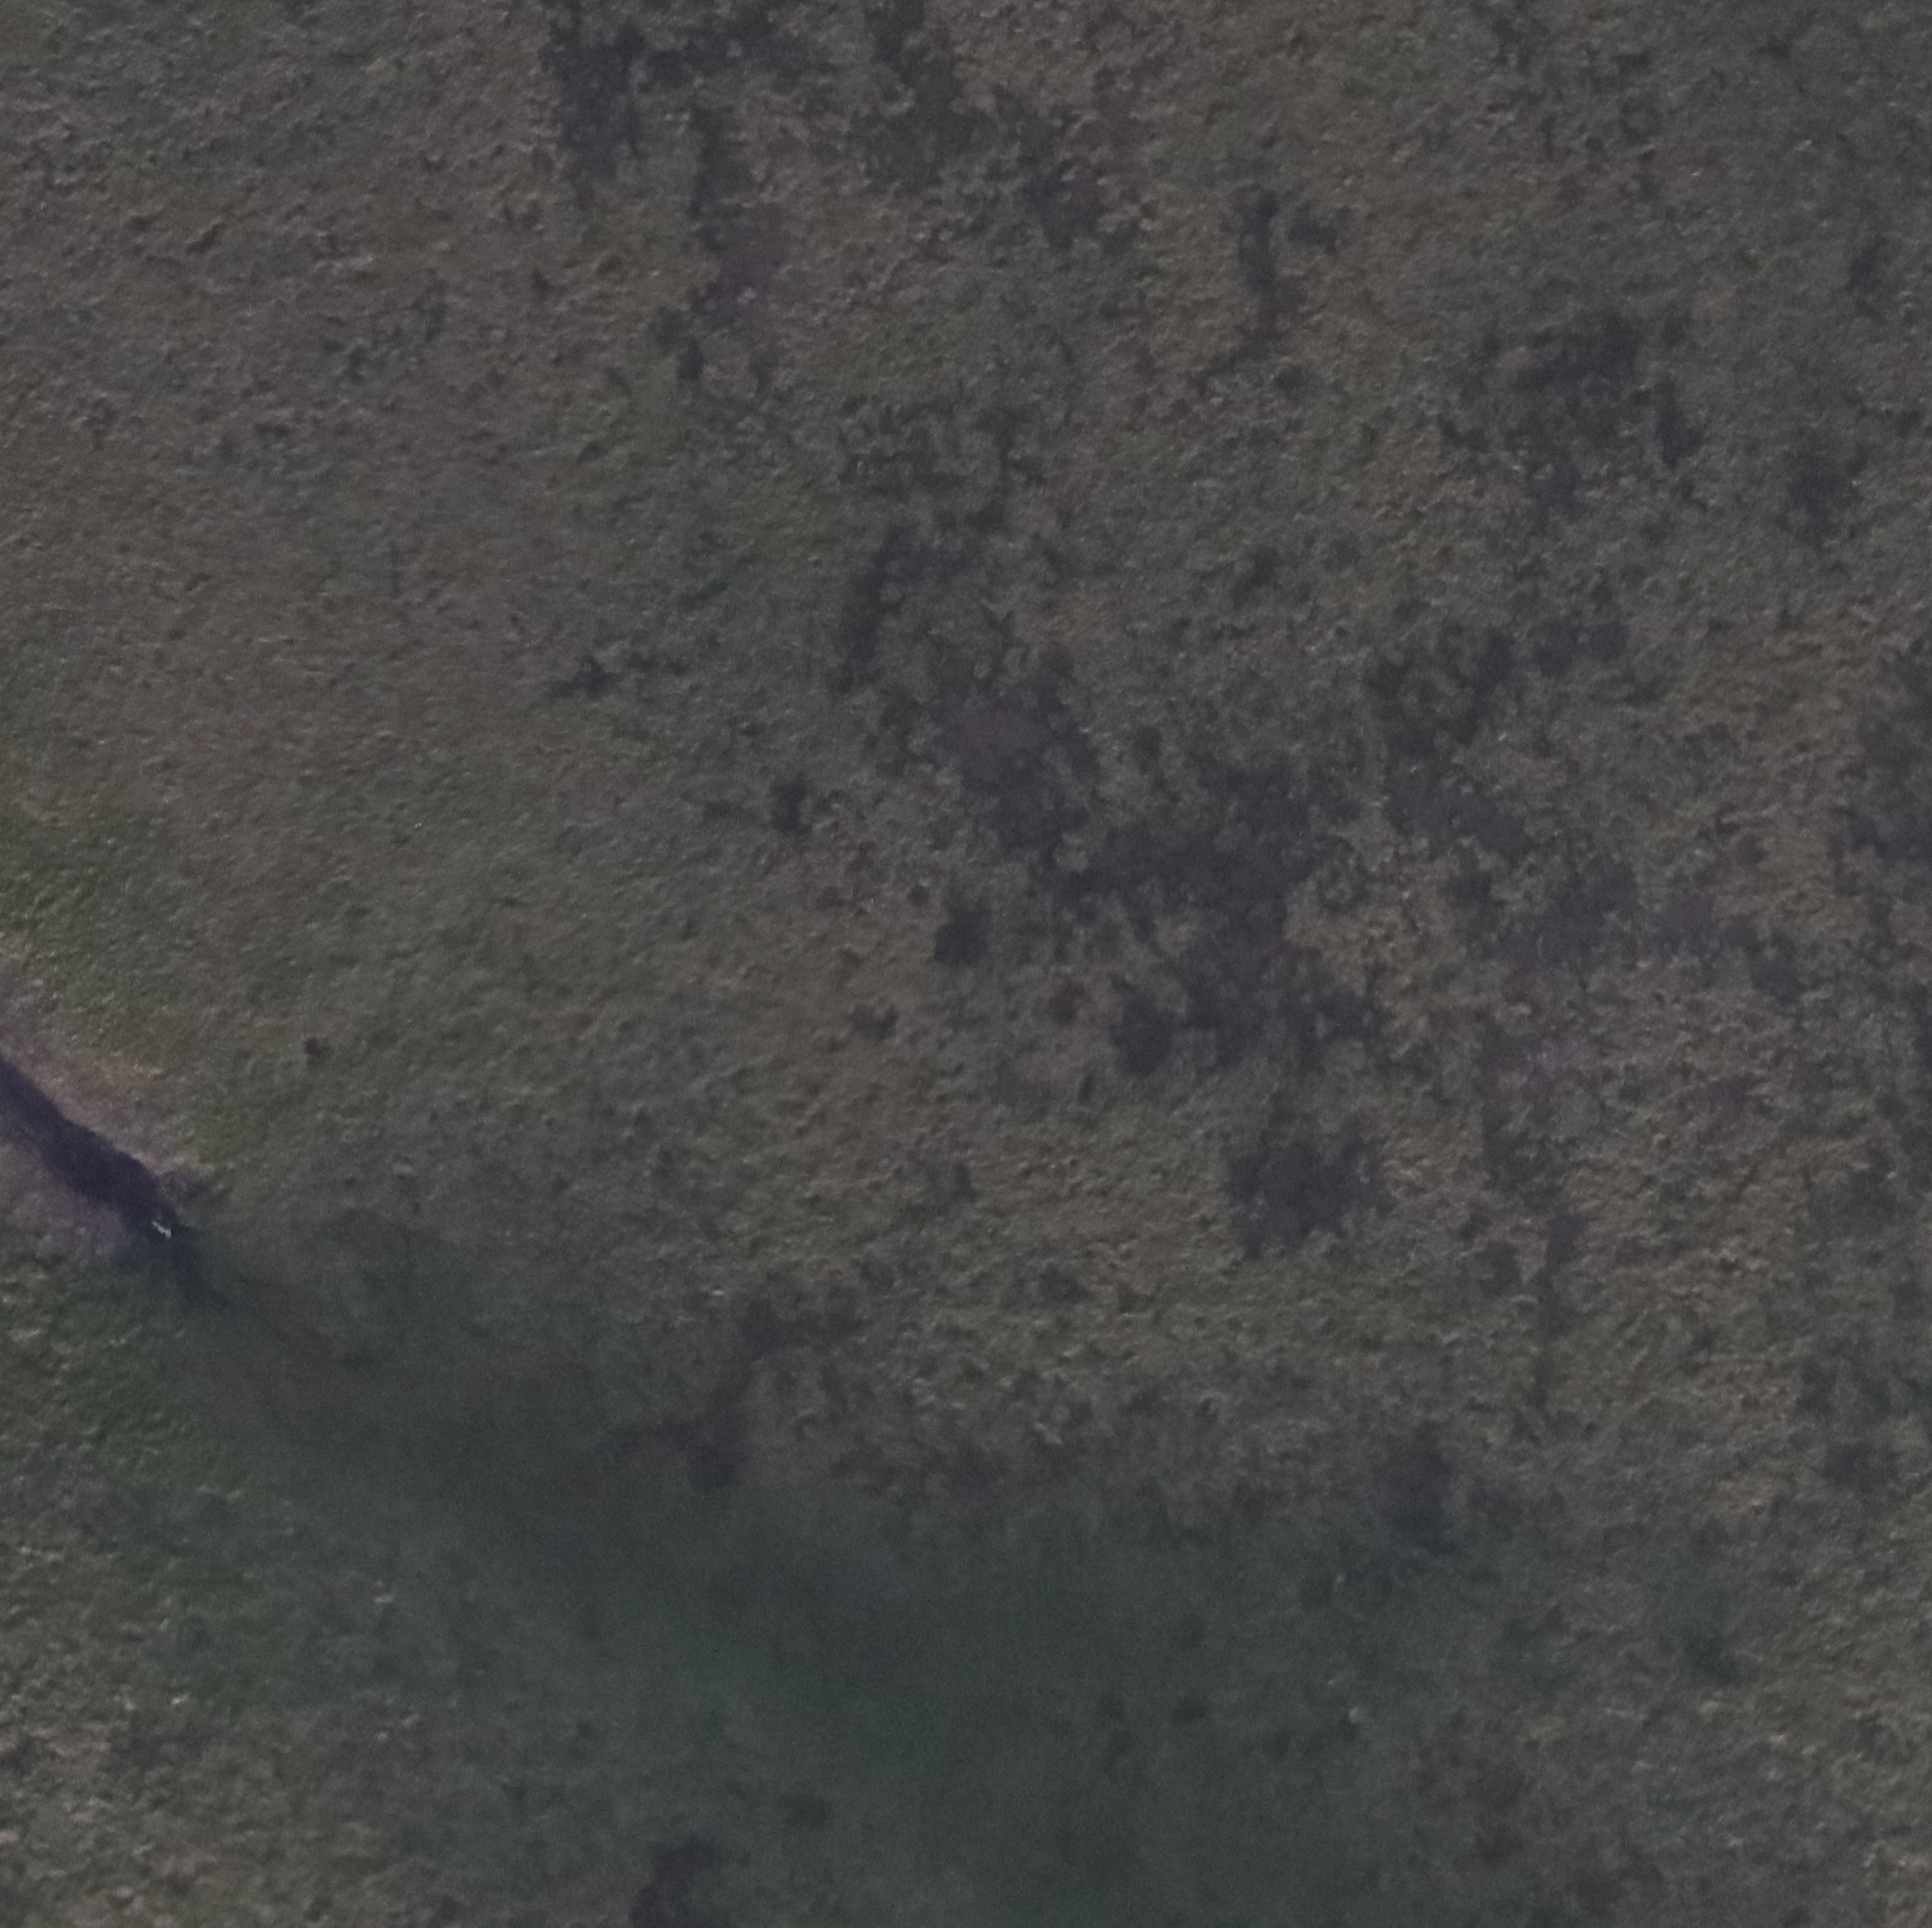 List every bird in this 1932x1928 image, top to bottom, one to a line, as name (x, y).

None